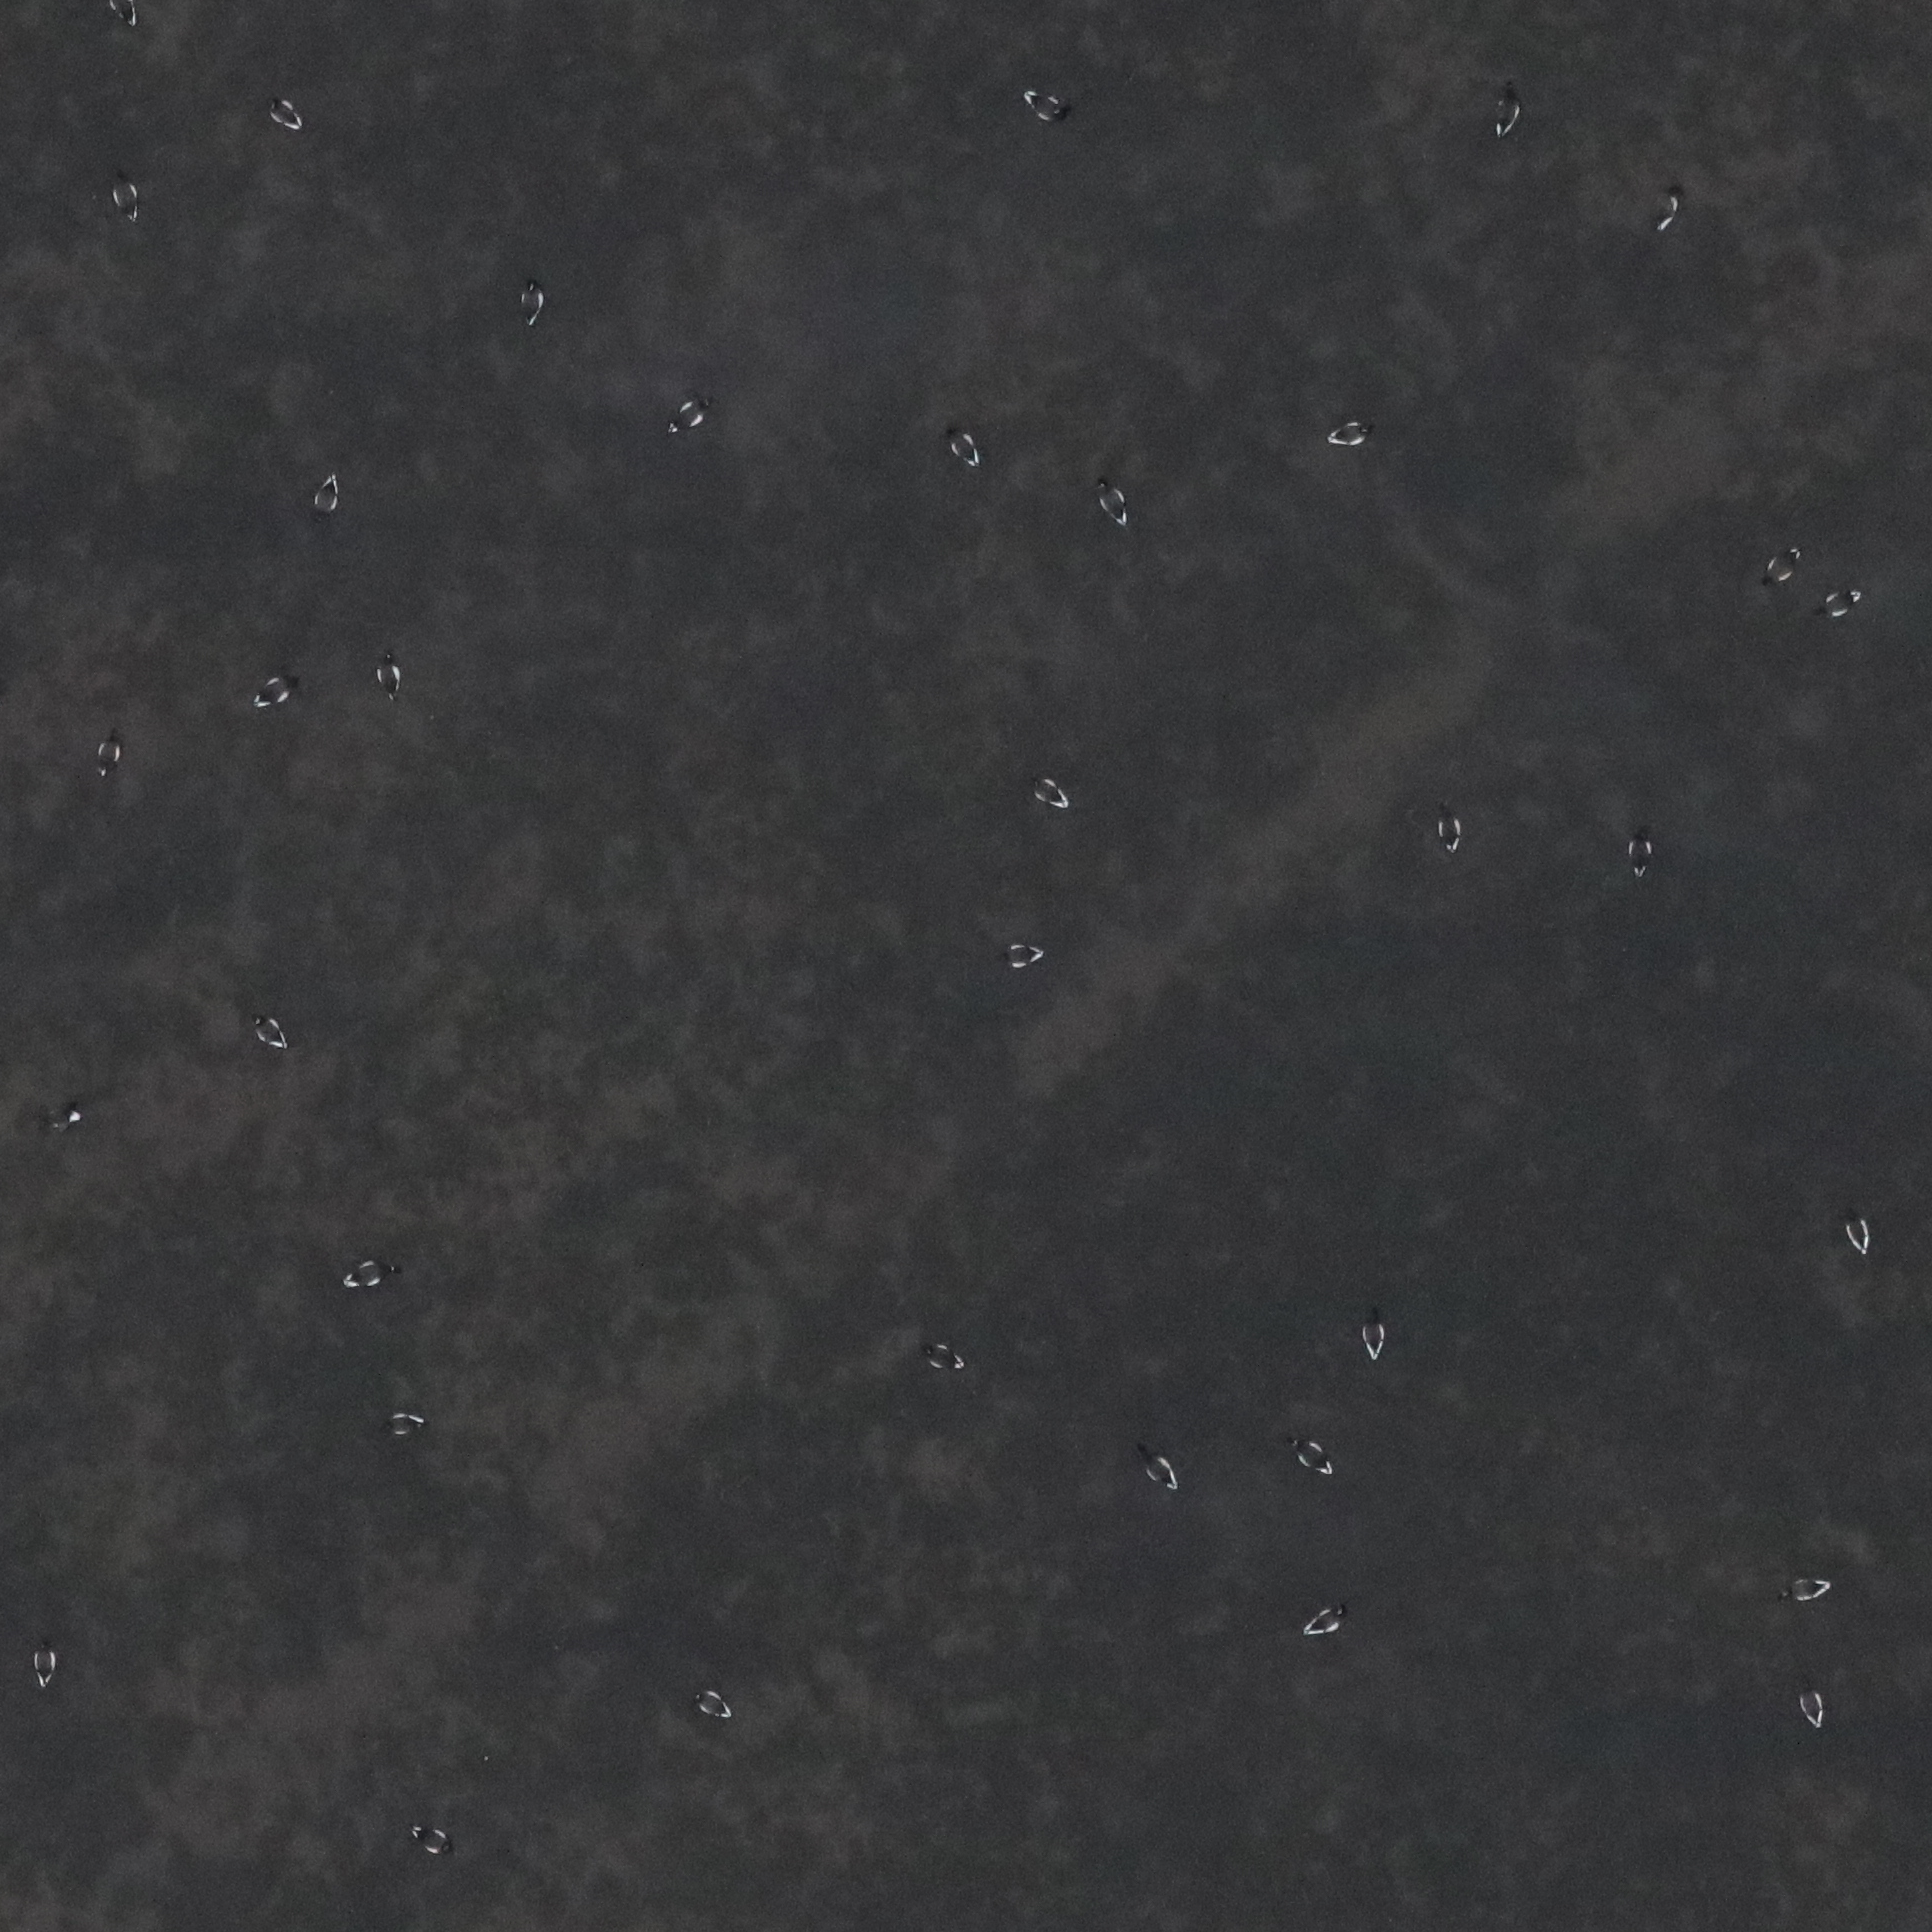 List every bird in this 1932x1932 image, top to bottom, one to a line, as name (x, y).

brant (125, 6)
brant (1044, 106)
brant (285, 114)
brant (1510, 114)
brant (128, 196)
brant (1662, 208)
brant (532, 304)
brant (688, 418)
brant (1351, 435)
brant (964, 448)
brant (325, 498)
brant (1113, 501)
brant (1782, 568)
brant (1839, 604)
brant (391, 676)
brant (275, 691)
brant (110, 753)
brant (1049, 792)
brant (1449, 831)
brant (1639, 852)
brant (1021, 957)
brant (268, 1032)
brant (64, 1121)
brant (1858, 1234)
brant (369, 1275)
brant (1373, 1336)
brant (946, 1358)
brant (403, 1422)
brant (1313, 1457)
brant (1160, 1469)
brant (1805, 1591)
brant (1328, 1621)
brant (45, 1663)
brant (712, 1704)
brant (1811, 1705)
brant (432, 1841)